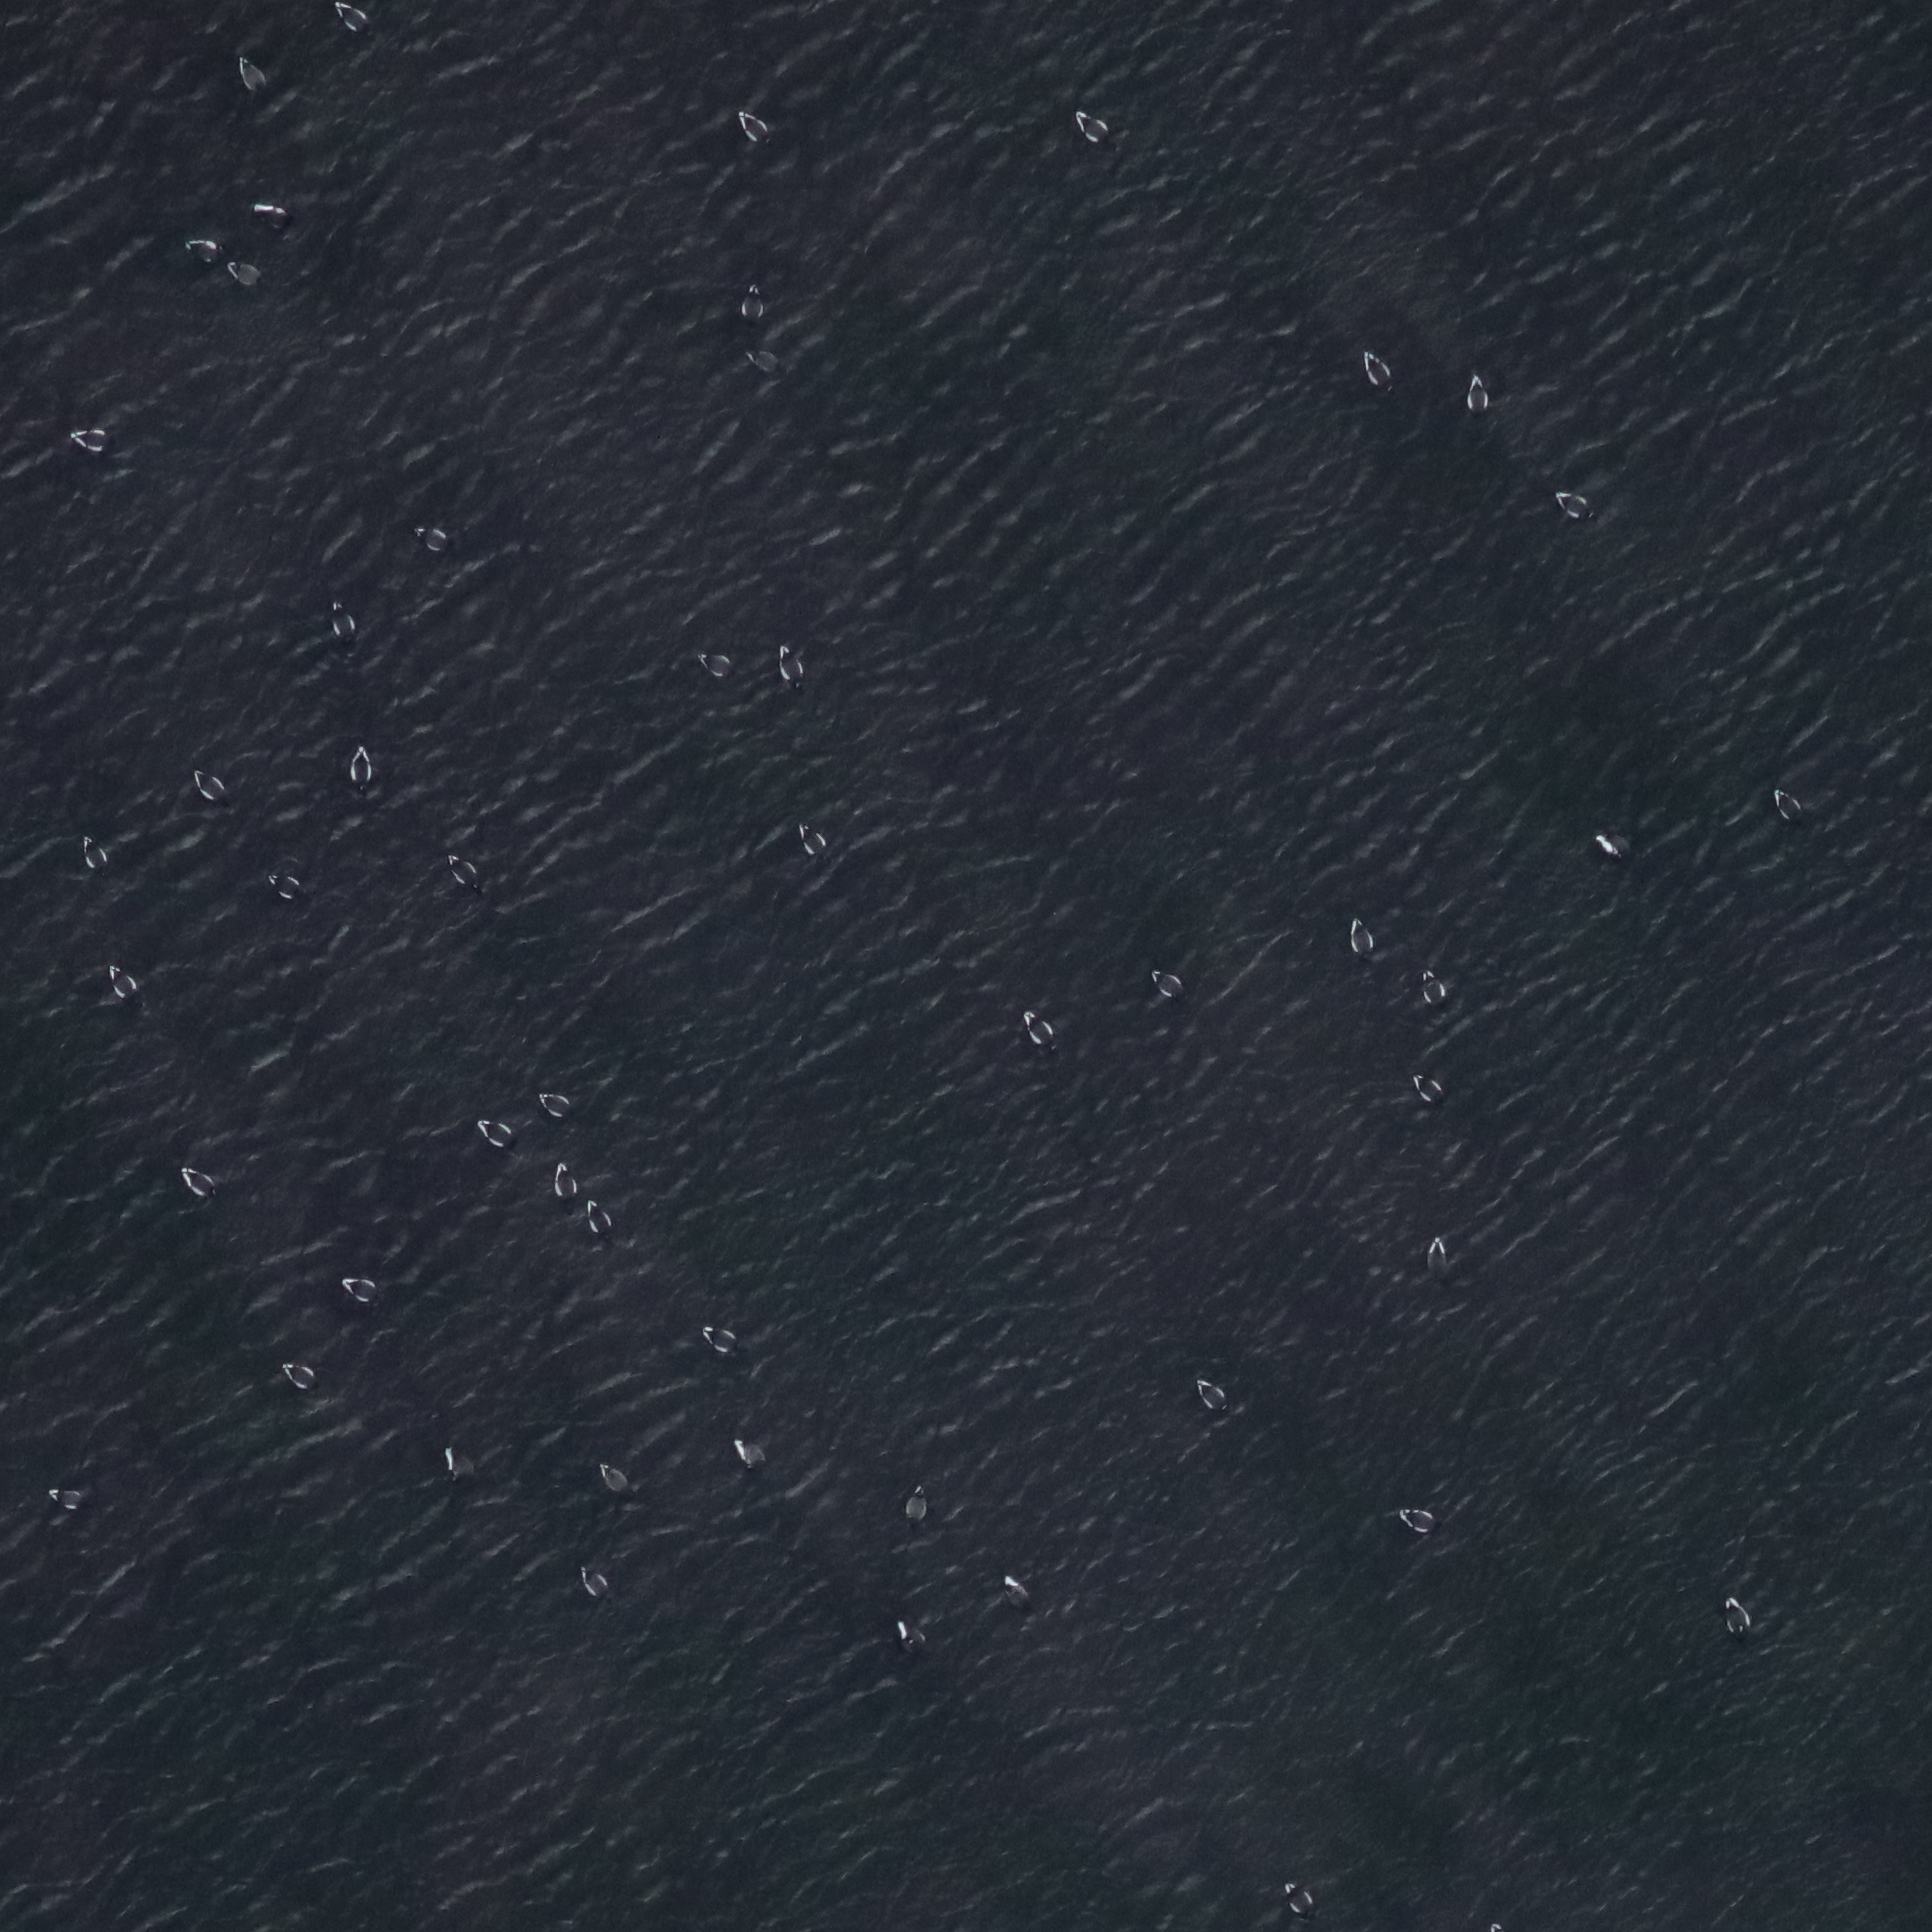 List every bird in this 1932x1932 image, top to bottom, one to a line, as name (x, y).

brant (351, 17)
brant (254, 77)
brant (757, 129)
brant (1094, 129)
brant (270, 214)
brant (204, 250)
brant (245, 273)
brant (753, 308)
brant (766, 358)
brant (1377, 371)
brant (1478, 397)
brant (94, 439)
brant (1576, 506)
brant (436, 539)
brant (344, 623)
brant (718, 665)
brant (792, 669)
brant (362, 771)
brant (213, 789)
brant (1790, 808)
brant (814, 840)
brant (1616, 847)
brant (93, 853)
brant (464, 871)
brant (285, 885)
brant (1362, 941)
brant (123, 984)
brant (1169, 986)
brant (1433, 989)
brant (1040, 1032)
brant (1429, 1089)
brant (558, 1106)
brant (498, 1134)
brant (565, 1183)
brant (202, 1184)
brant (601, 1221)
brant (1437, 1257)
brant (365, 1291)
brant (724, 1340)
brant (303, 1378)
brant (1215, 1397)
brant (750, 1454)
brant (455, 1464)
brant (618, 1480)
brant (68, 1499)
brant (917, 1506)
brant (1422, 1523)
brant (595, 1583)
brant (1017, 1595)
brant (1737, 1616)
brant (910, 1638)
brant (1301, 1902)